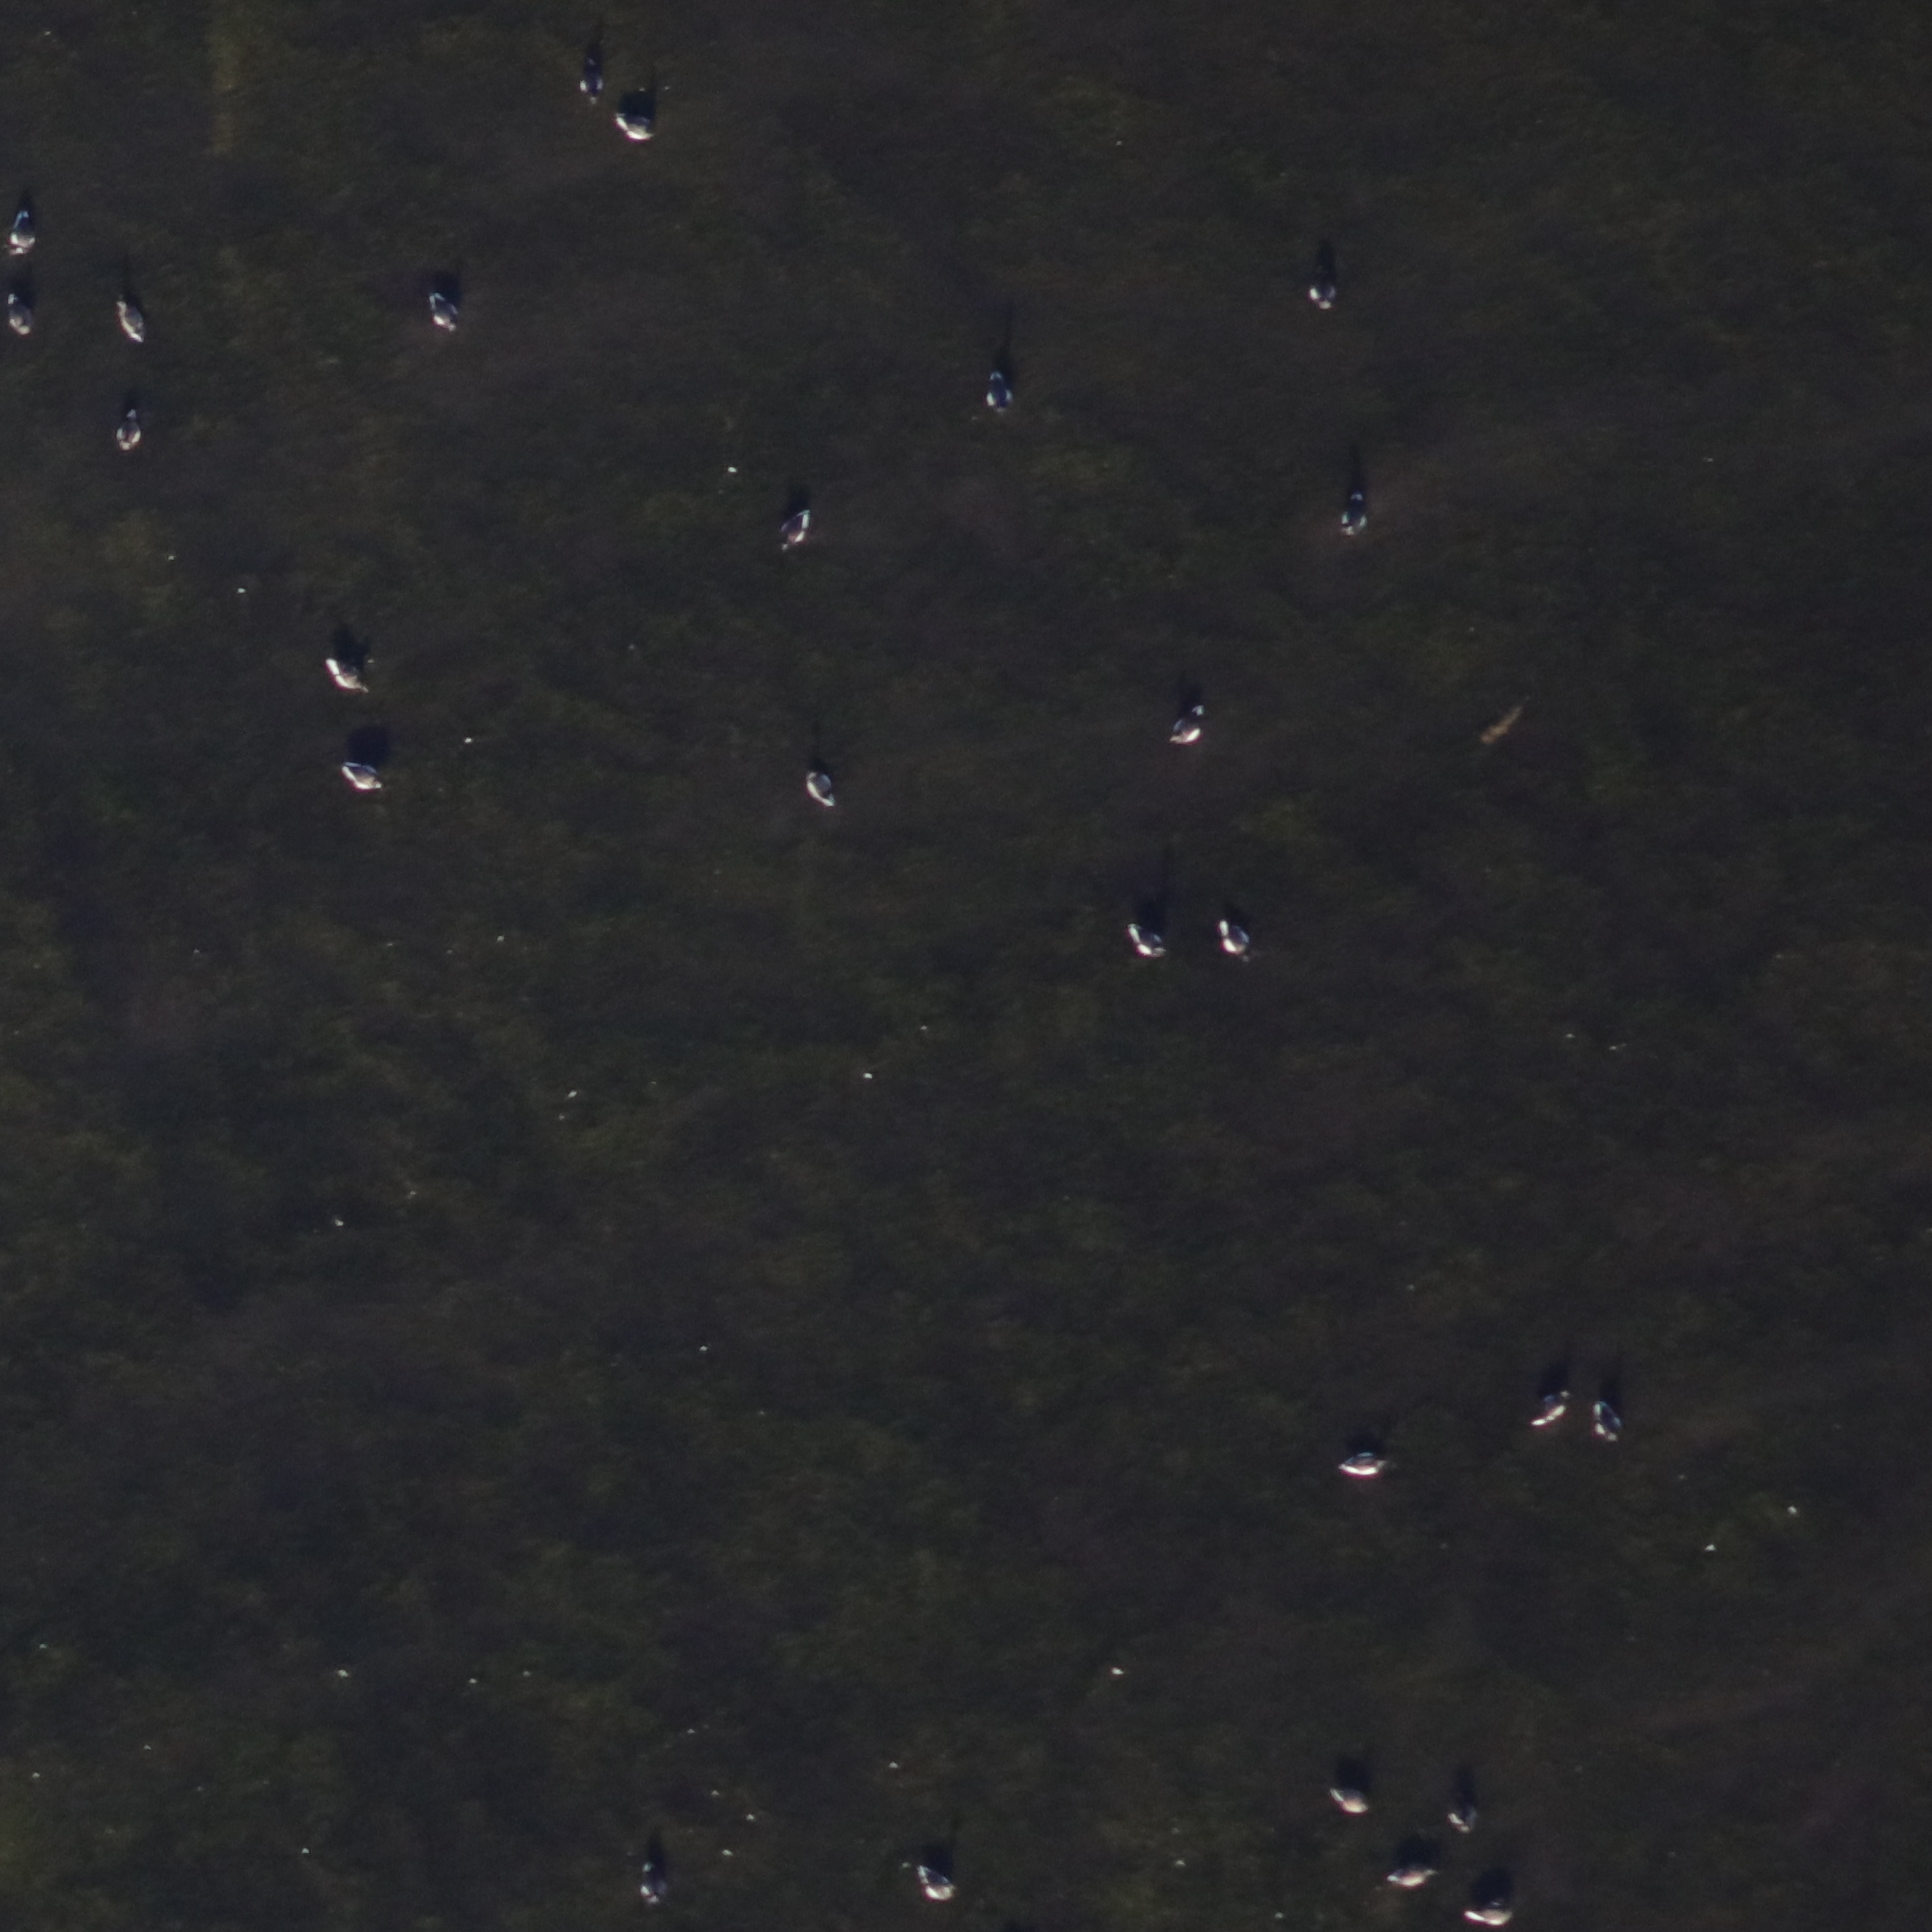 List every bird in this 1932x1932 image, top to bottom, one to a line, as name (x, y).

brant (587, 79)
brant (635, 125)
brant (24, 232)
brant (1323, 287)
brant (444, 311)
brant (18, 314)
brant (130, 319)
brant (999, 392)
brant (130, 430)
brant (1356, 515)
brant (794, 527)
brant (350, 675)
brant (1187, 726)
brant (363, 776)
brant (820, 786)
brant (1146, 939)
brant (1235, 939)
brant (1548, 1407)
brant (1606, 1422)
brant (1365, 1462)
brant (1352, 1798)
brant (1460, 1815)
brant (1413, 1874)
brant (653, 1881)
brant (932, 1883)
brant (1489, 1914)